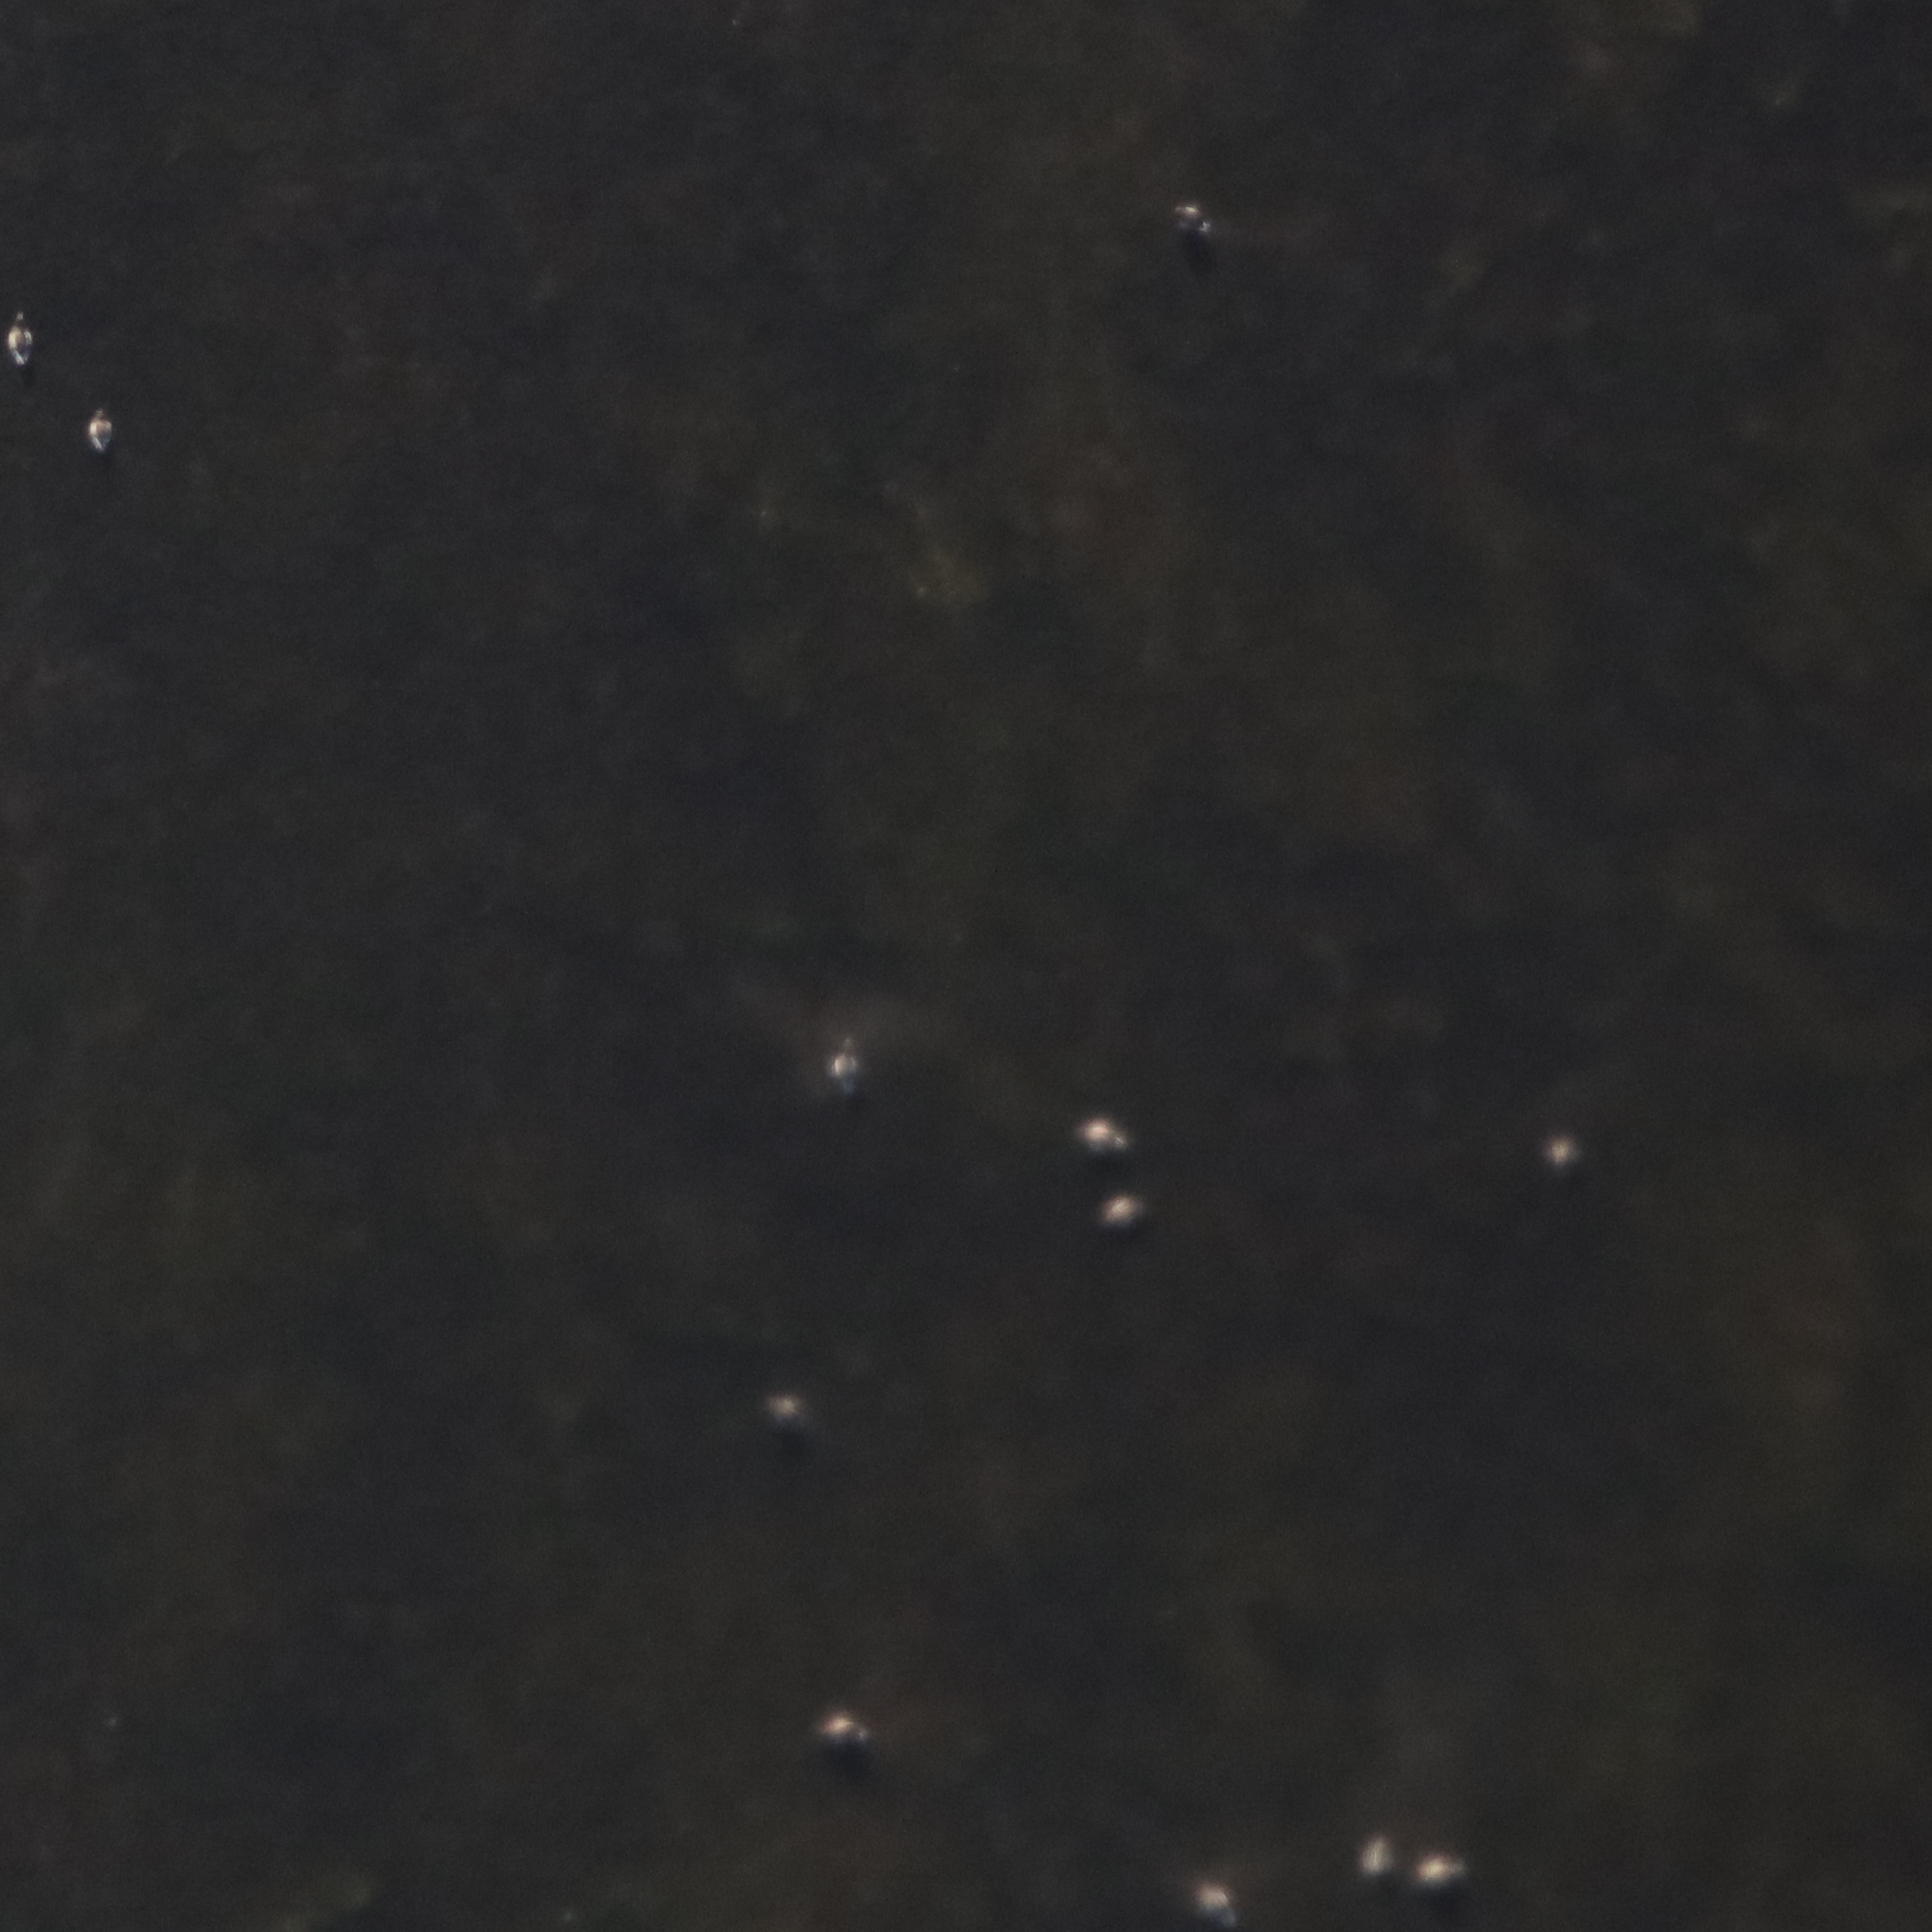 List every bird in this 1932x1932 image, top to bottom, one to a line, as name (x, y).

brant (1196, 215)
brant (19, 338)
brant (101, 429)
brant (846, 1067)
brant (1100, 1137)
brant (1558, 1144)
brant (1123, 1211)
brant (791, 1416)
brant (844, 1733)
brant (1372, 1852)
brant (1447, 1879)
brant (1229, 1904)